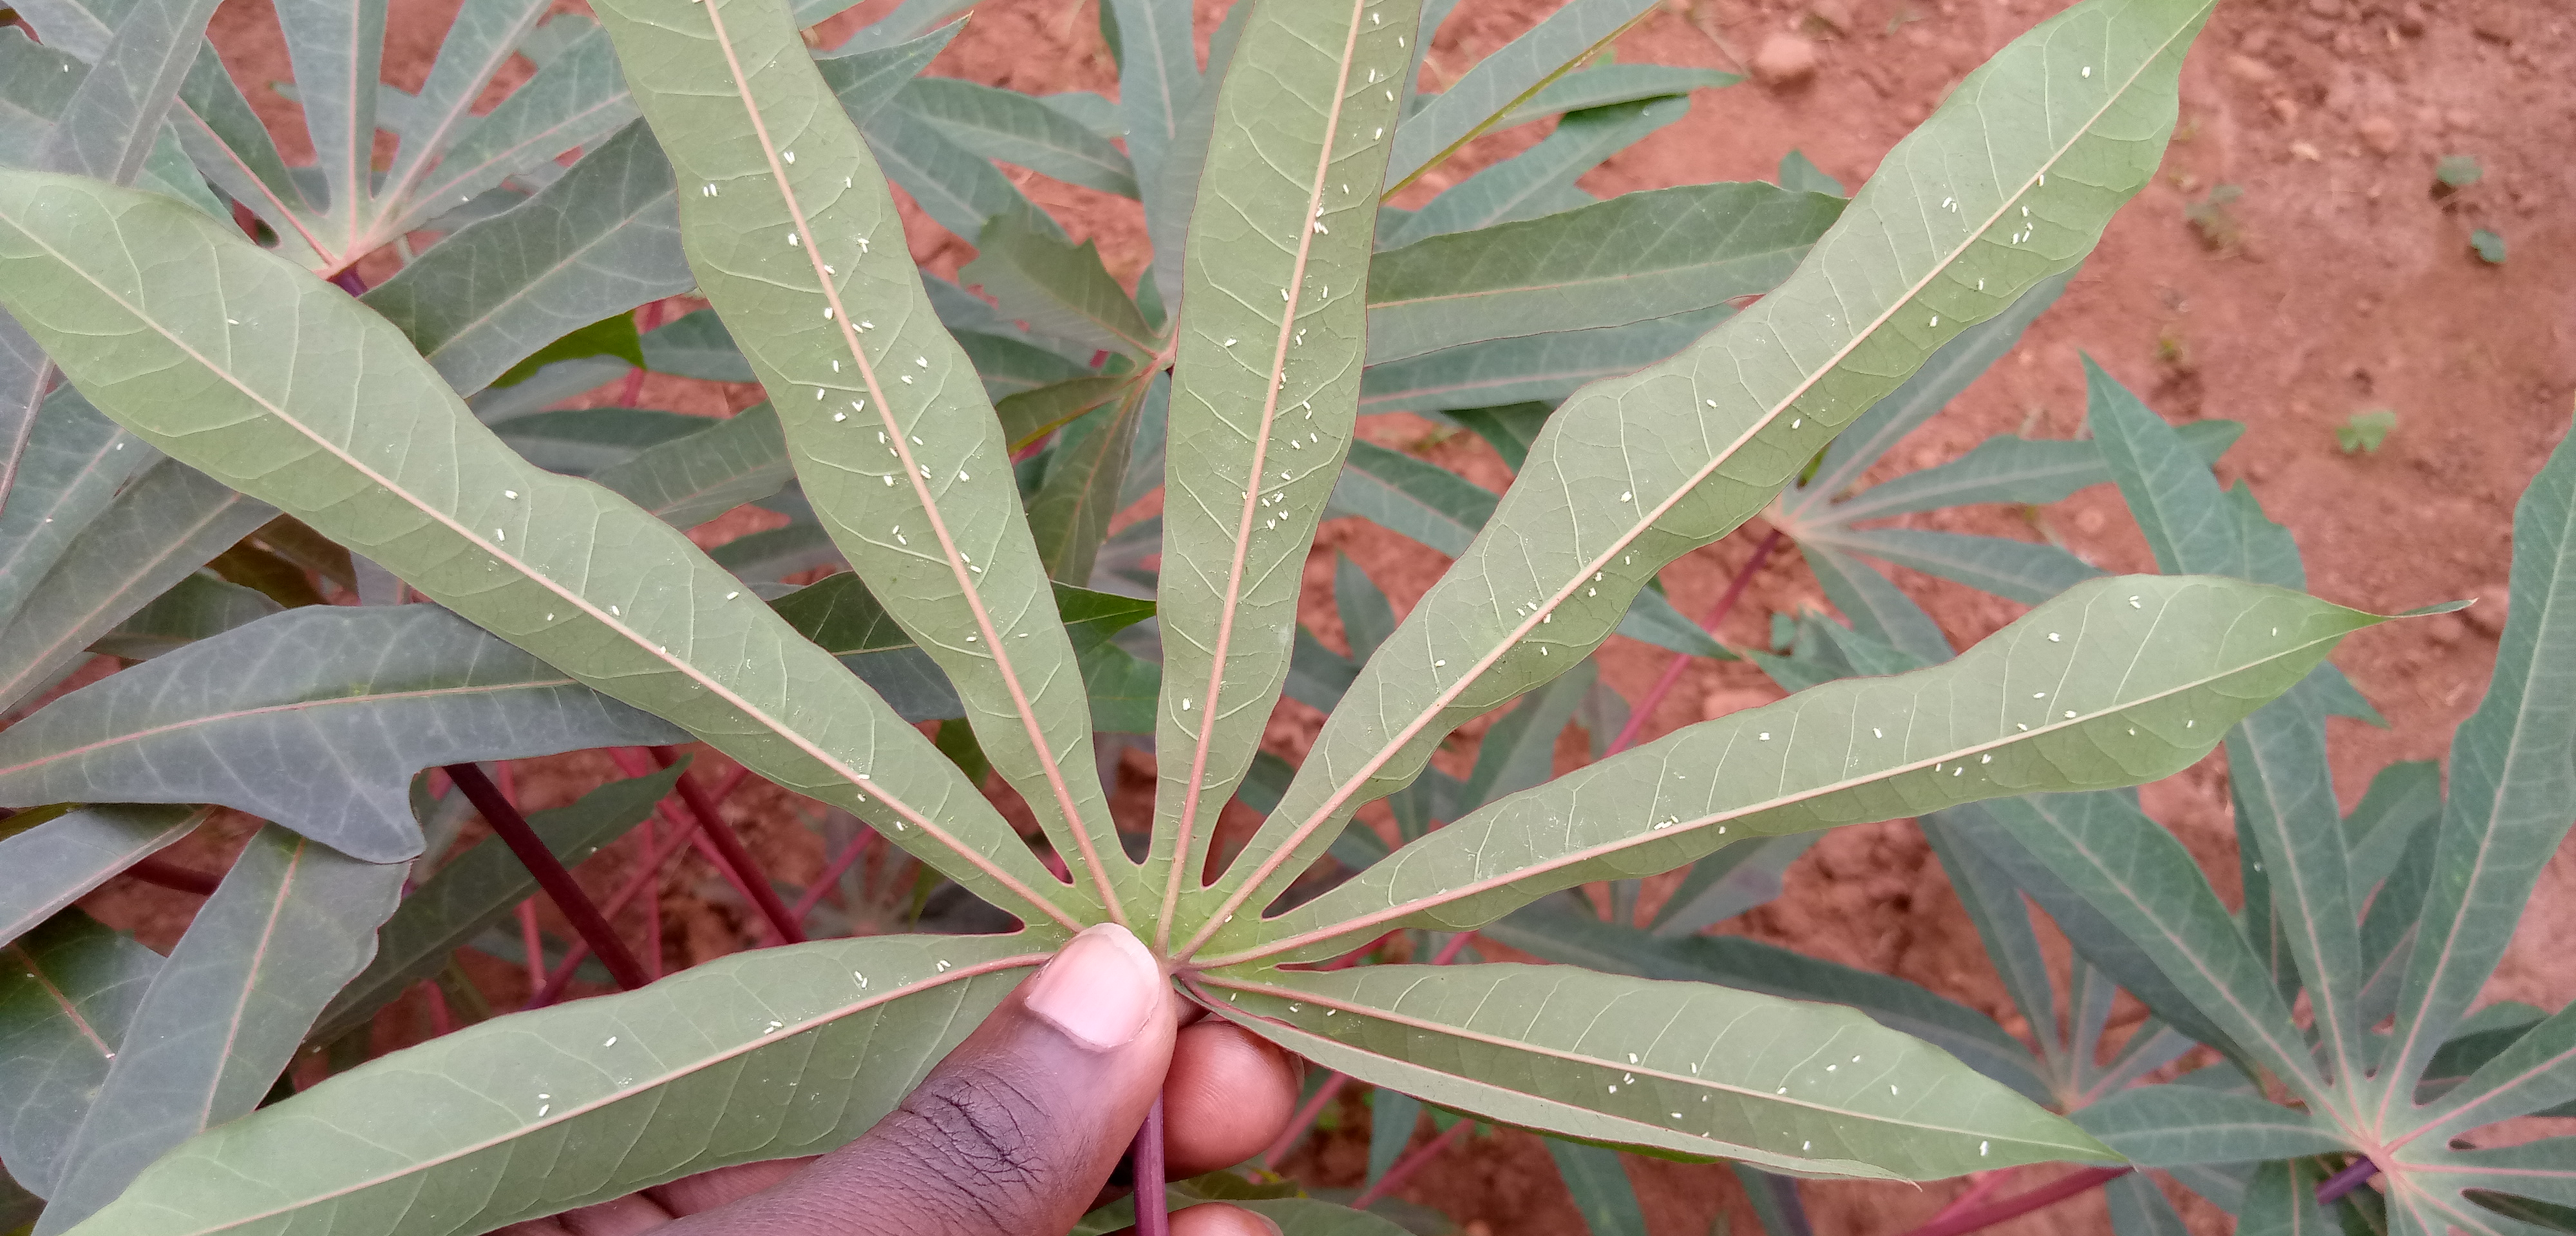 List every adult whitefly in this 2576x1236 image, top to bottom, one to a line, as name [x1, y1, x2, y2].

whitefly [1370, 12, 1383, 28]
whitefly [1397, 34, 1406, 51]
whitefly [2085, 64, 2091, 80]
whitefly [1367, 65, 1377, 86]
whitefly [2081, 66, 2086, 79]
whitefly [1384, 89, 1396, 104]
whitefly [1372, 125, 1384, 142]
whitefly [788, 149, 797, 164]
whitefly [782, 151, 793, 166]
whitefly [843, 173, 855, 192]
whitefly [2037, 173, 2049, 190]
whitefly [710, 182, 719, 199]
whitefly [1341, 182, 1354, 196]
whitefly [702, 184, 710, 200]
whitefly [1940, 196, 1954, 211]
whitefly [1951, 201, 1958, 214]
whitefly [1314, 204, 1327, 219]
whitefly [2020, 204, 2031, 219]
whitefly [1312, 220, 1320, 236]
whitefly [2024, 221, 2034, 231]
whitefly [1321, 224, 1331, 237]
whitefly [2021, 230, 2032, 245]
whitefly [2011, 231, 2020, 248]
whitefly [791, 232, 800, 249]
whitefly [787, 233, 793, 248]
whitefly [855, 236, 872, 244]
whitefly [860, 243, 871, 256]
whitefly [822, 263, 837, 276]
whitefly [1976, 277, 1986, 292]
whitefly [1321, 283, 1331, 301]
whitefly [1278, 285, 1292, 304]
whitefly [824, 306, 829, 321]
whitefly [828, 306, 835, 321]
whitefly [1926, 314, 1939, 330]
whitefly [225, 317, 241, 327]
whitefly [860, 320, 875, 331]
whitefly [849, 323, 864, 335]
whitefly [1298, 326, 1309, 337]
whitefly [1294, 333, 1305, 348]
whitefly [1222, 335, 1238, 349]
whitefly [919, 355, 929, 366]
whitefly [831, 358, 842, 375]
whitefly [915, 358, 929, 370]
whitefly [1279, 370, 1289, 384]
whitefly [900, 375, 914, 386]
whitefly [1276, 382, 1286, 391]
whitefly [815, 388, 827, 404]
whitefly [849, 397, 867, 414]
whitefly [1704, 397, 1719, 410]
whitefly [1300, 398, 1313, 410]
whitefly [1303, 409, 1315, 422]
whitefly [833, 410, 844, 419]
whitefly [835, 414, 848, 424]
whitefly [1790, 417, 1805, 433]
whitefly [876, 429, 889, 446]
whitefly [1309, 431, 1320, 445]
whitefly [910, 435, 926, 447]
whitefly [1290, 438, 1302, 451]
whitefly [888, 446, 900, 460]
whitefly [920, 463, 932, 474]
whitefly [960, 469, 971, 482]
whitefly [918, 469, 933, 481]
whitefly [1279, 471, 1294, 482]
whitefly [958, 473, 967, 484]
whitefly [883, 474, 893, 489]
whitefly [888, 474, 896, 487]
whitefly [504, 489, 520, 501]
whitefly [1240, 489, 1248, 501]
whitefly [1620, 490, 1631, 503]
whitefly [1273, 491, 1286, 506]
whitefly [1624, 492, 1633, 504]
whitefly [1260, 496, 1273, 509]
whitefly [1277, 510, 1288, 522]
whitefly [1271, 517, 1279, 527]
whitefly [1265, 518, 1275, 532]
whitefly [891, 523, 902, 536]
whitefly [496, 527, 507, 543]
whitefly [896, 533, 909, 547]
whitefly [960, 550, 971, 564]
whitefly [1622, 553, 1635, 570]
whitefly [967, 564, 985, 575]
whitefly [1596, 570, 1604, 583]
whitefly [1593, 575, 1599, 585]
whitefly [1589, 586, 1598, 598]
whitefly [723, 590, 741, 601]
whitefly [1586, 590, 1593, 601]
whitefly [2127, 594, 2140, 601]
whitefly [1526, 600, 1539, 612]
whitefly [2129, 600, 2143, 611]
whitefly [610, 603, 623, 619]
whitefly [1515, 606, 1527, 619]
whitefly [545, 612, 556, 624]
whitefly [1546, 612, 1553, 625]
whitefly [1541, 615, 1547, 626]
whitefly [2269, 625, 2279, 639]
whitefly [1016, 630, 1030, 640]
whitefly [2047, 632, 2060, 637]
whitefly [964, 635, 979, 644]
whitefly [2046, 635, 2061, 644]
whitefly [1539, 644, 1551, 658]
whitefly [1433, 657, 1448, 670]
whitefly [2029, 689, 2047, 701]
whitefly [1186, 697, 1193, 712]
whitefly [1181, 697, 1188, 712]
whitefly [2065, 709, 2078, 715]
whitefly [2063, 713, 2075, 720]
whitefly [2184, 717, 2197, 731]
whitefly [2015, 721, 2029, 733]
whitefly [1870, 726, 1885, 741]
whitefly [2126, 726, 2141, 738]
whitefly [1757, 732, 1772, 736]
whitefly [1757, 736, 1771, 742]
whitefly [1980, 752, 1987, 767]
whitefly [1985, 753, 1993, 766]
whitefly [1933, 762, 1944, 774]
whitefly [1951, 765, 1966, 781]
whitefly [856, 771, 872, 782]
whitefly [856, 791, 868, 805]
whitefly [1670, 814, 1680, 825]
whitefly [895, 819, 906, 834]
whitefly [1662, 819, 1673, 830]
whitefly [1653, 820, 1664, 832]
whitefly [1714, 823, 1730, 838]
whitefly [1222, 913, 1235, 925]
whitefly [939, 958, 952, 968]
whitefly [935, 962, 945, 974]
whitefly [853, 969, 864, 983]
whitefly [860, 976, 868, 989]
whitefly [1229, 990, 1240, 1004]
whitefly [1287, 1003, 1300, 1015]
whitefly [1325, 1006, 1338, 1018]
whitefly [768, 1019, 784, 1029]
whitefly [762, 1026, 775, 1035]
whitefly [601, 1033, 621, 1050]
whitefly [1633, 1051, 1640, 1064]
whitefly [1627, 1052, 1634, 1065]
whitefly [1850, 1054, 1862, 1065]
whitefly [1689, 1060, 1698, 1076]
whitefly [1824, 1062, 1839, 1074]
whitefly [1622, 1071, 1632, 1083]
whitefly [1625, 1077, 1636, 1087]
whitefly [1889, 1081, 1901, 1100]
whitefly [1613, 1083, 1620, 1095]
whitefly [1606, 1083, 1613, 1096]
whitefly [1775, 1084, 1788, 1097]
whitefly [536, 1092, 553, 1101]
whitefly [1700, 1093, 1709, 1105]
whitefly [536, 1102, 551, 1118]
whitefly [1669, 1110, 1685, 1119]
whitefly [1801, 1138, 1814, 1154]
whitefly [1978, 1139, 1987, 1150]
whitefly [1980, 1148, 1988, 1159]